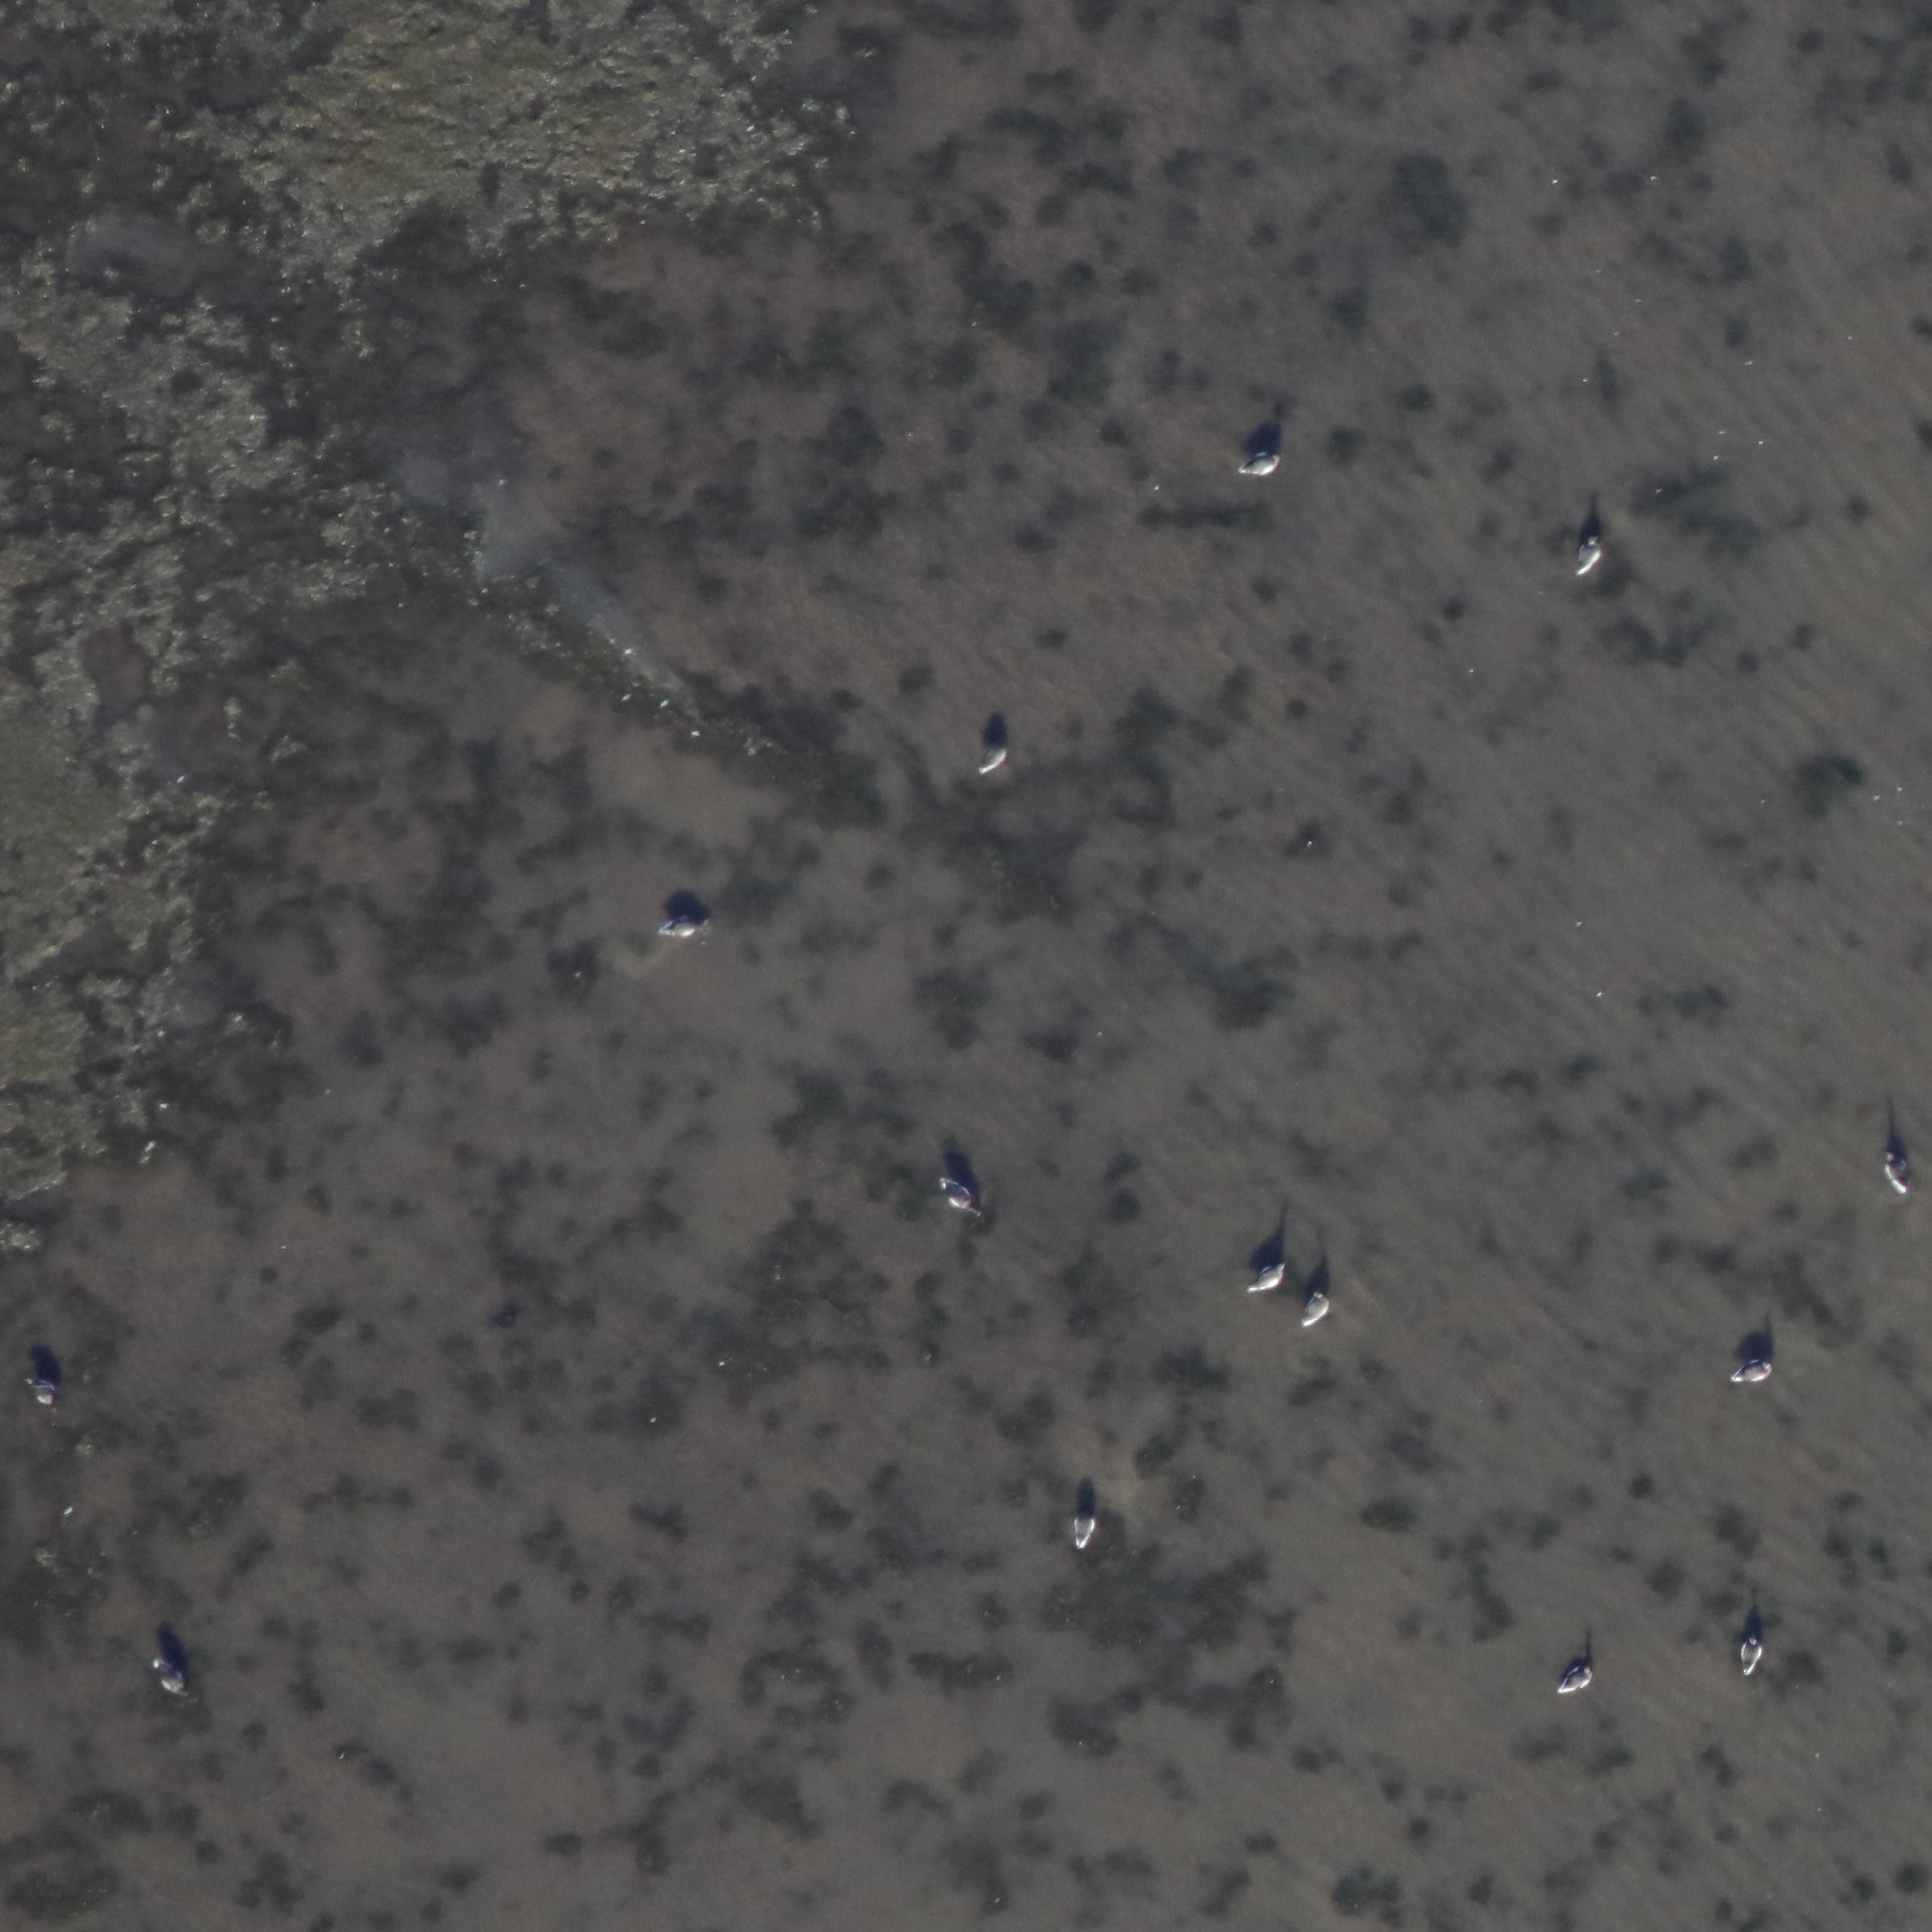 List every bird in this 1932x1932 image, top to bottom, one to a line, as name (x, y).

brant (1259, 465)
brant (1588, 555)
brant (990, 754)
brant (688, 926)
brant (1898, 1168)
brant (960, 1194)
brant (1266, 1276)
brant (1315, 1307)
brant (1754, 1369)
brant (43, 1390)
brant (1084, 1524)
brant (1752, 1652)
brant (171, 1676)
brant (1576, 1679)